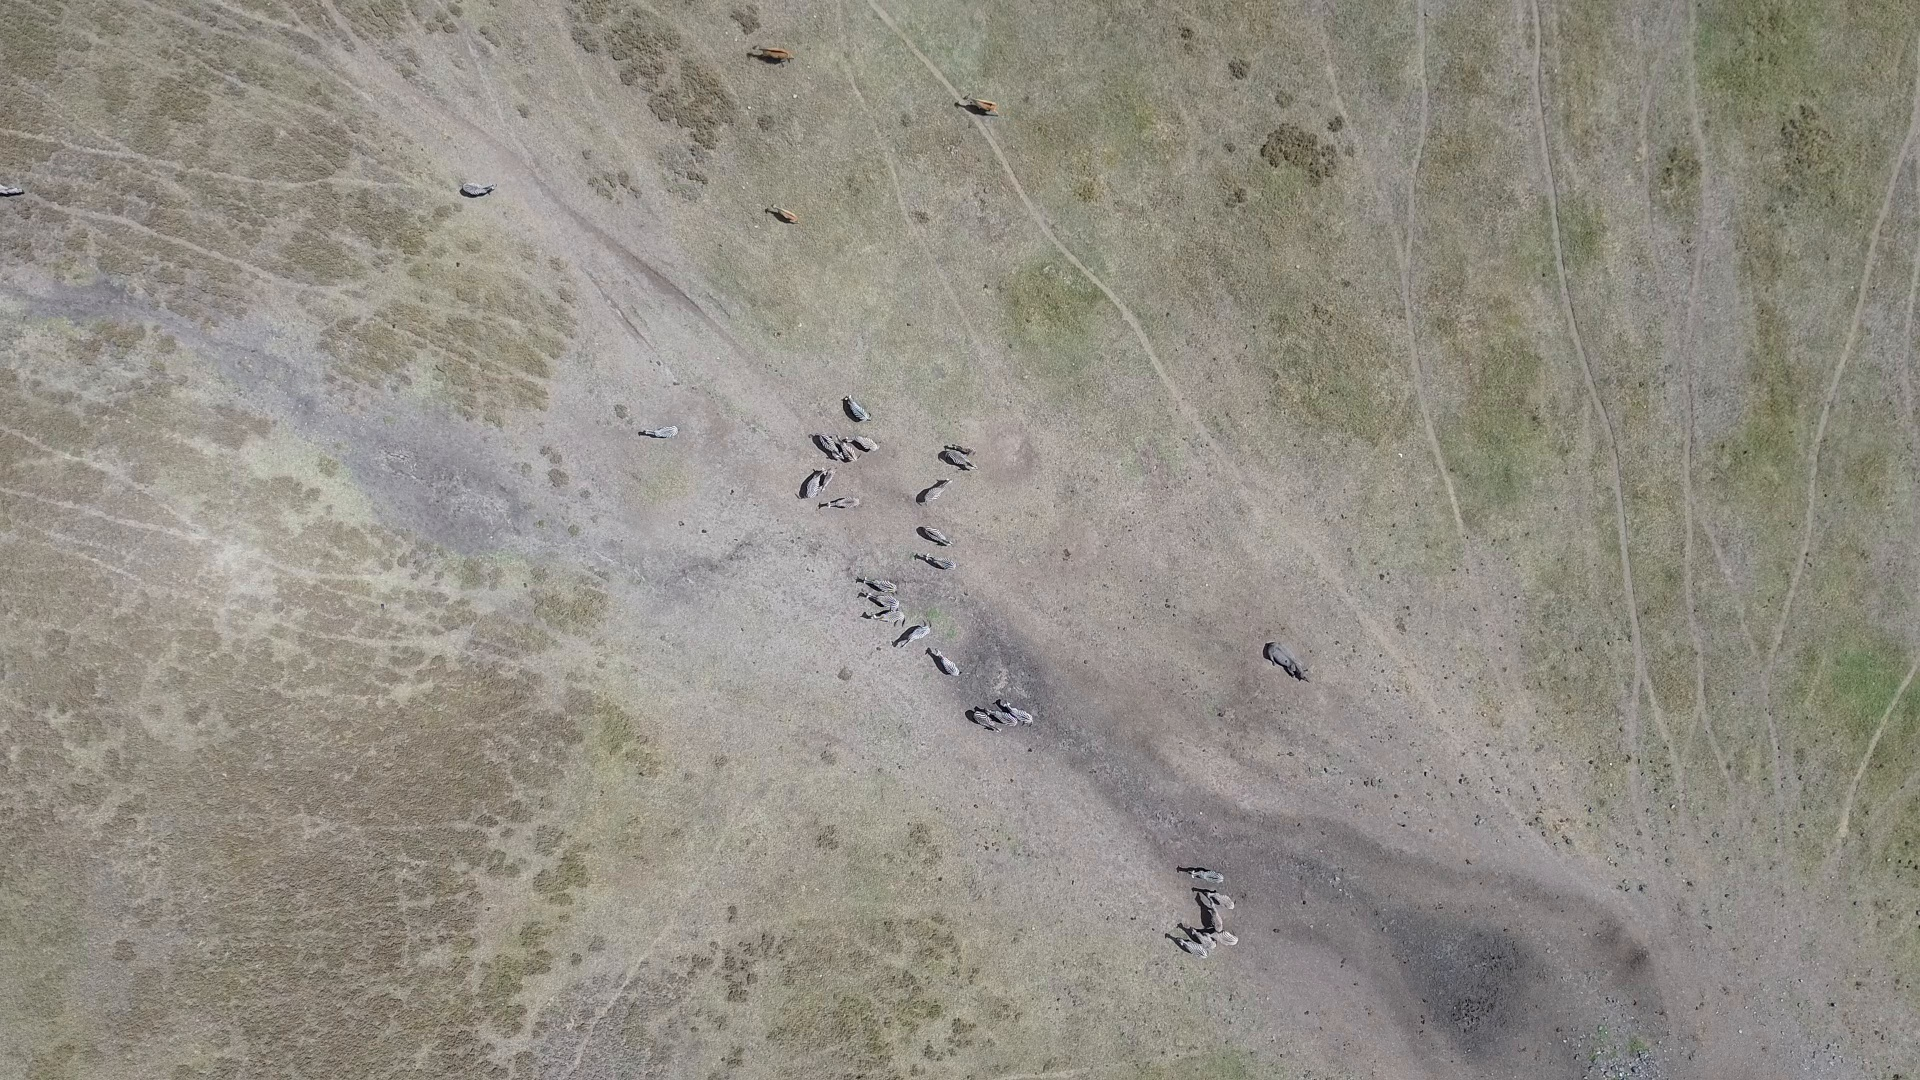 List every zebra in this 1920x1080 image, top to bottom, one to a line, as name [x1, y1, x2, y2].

zebra [462, 181, 496, 196]
zebra [0, 184, 23, 196]
zebra [846, 395, 870, 422]
zebra [643, 425, 679, 438]
zebra [814, 432, 839, 452]
zebra [851, 435, 878, 453]
zebra [839, 439, 856, 461]
zebra [946, 446, 975, 468]
zebra [820, 470, 836, 495]
zebra [801, 473, 822, 498]
zebra [916, 483, 951, 503]
zebra [825, 498, 858, 509]
zebra [923, 528, 951, 545]
zebra [928, 553, 956, 567]
zebra [862, 575, 892, 590]
zebra [862, 593, 892, 606]
zebra [863, 611, 893, 621]
zebra [882, 611, 908, 624]
zebra [897, 626, 929, 648]
zebra [931, 648, 960, 677]
zebra [997, 700, 1030, 723]
zebra [985, 705, 1018, 726]
zebra [970, 709, 1003, 730]
zebra [1188, 869, 1223, 882]
zebra [1206, 889, 1234, 910]
zebra [1205, 897, 1225, 931]
zebra [1192, 928, 1215, 948]
zebra [1204, 931, 1239, 946]
zebra [1177, 938, 1208, 958]